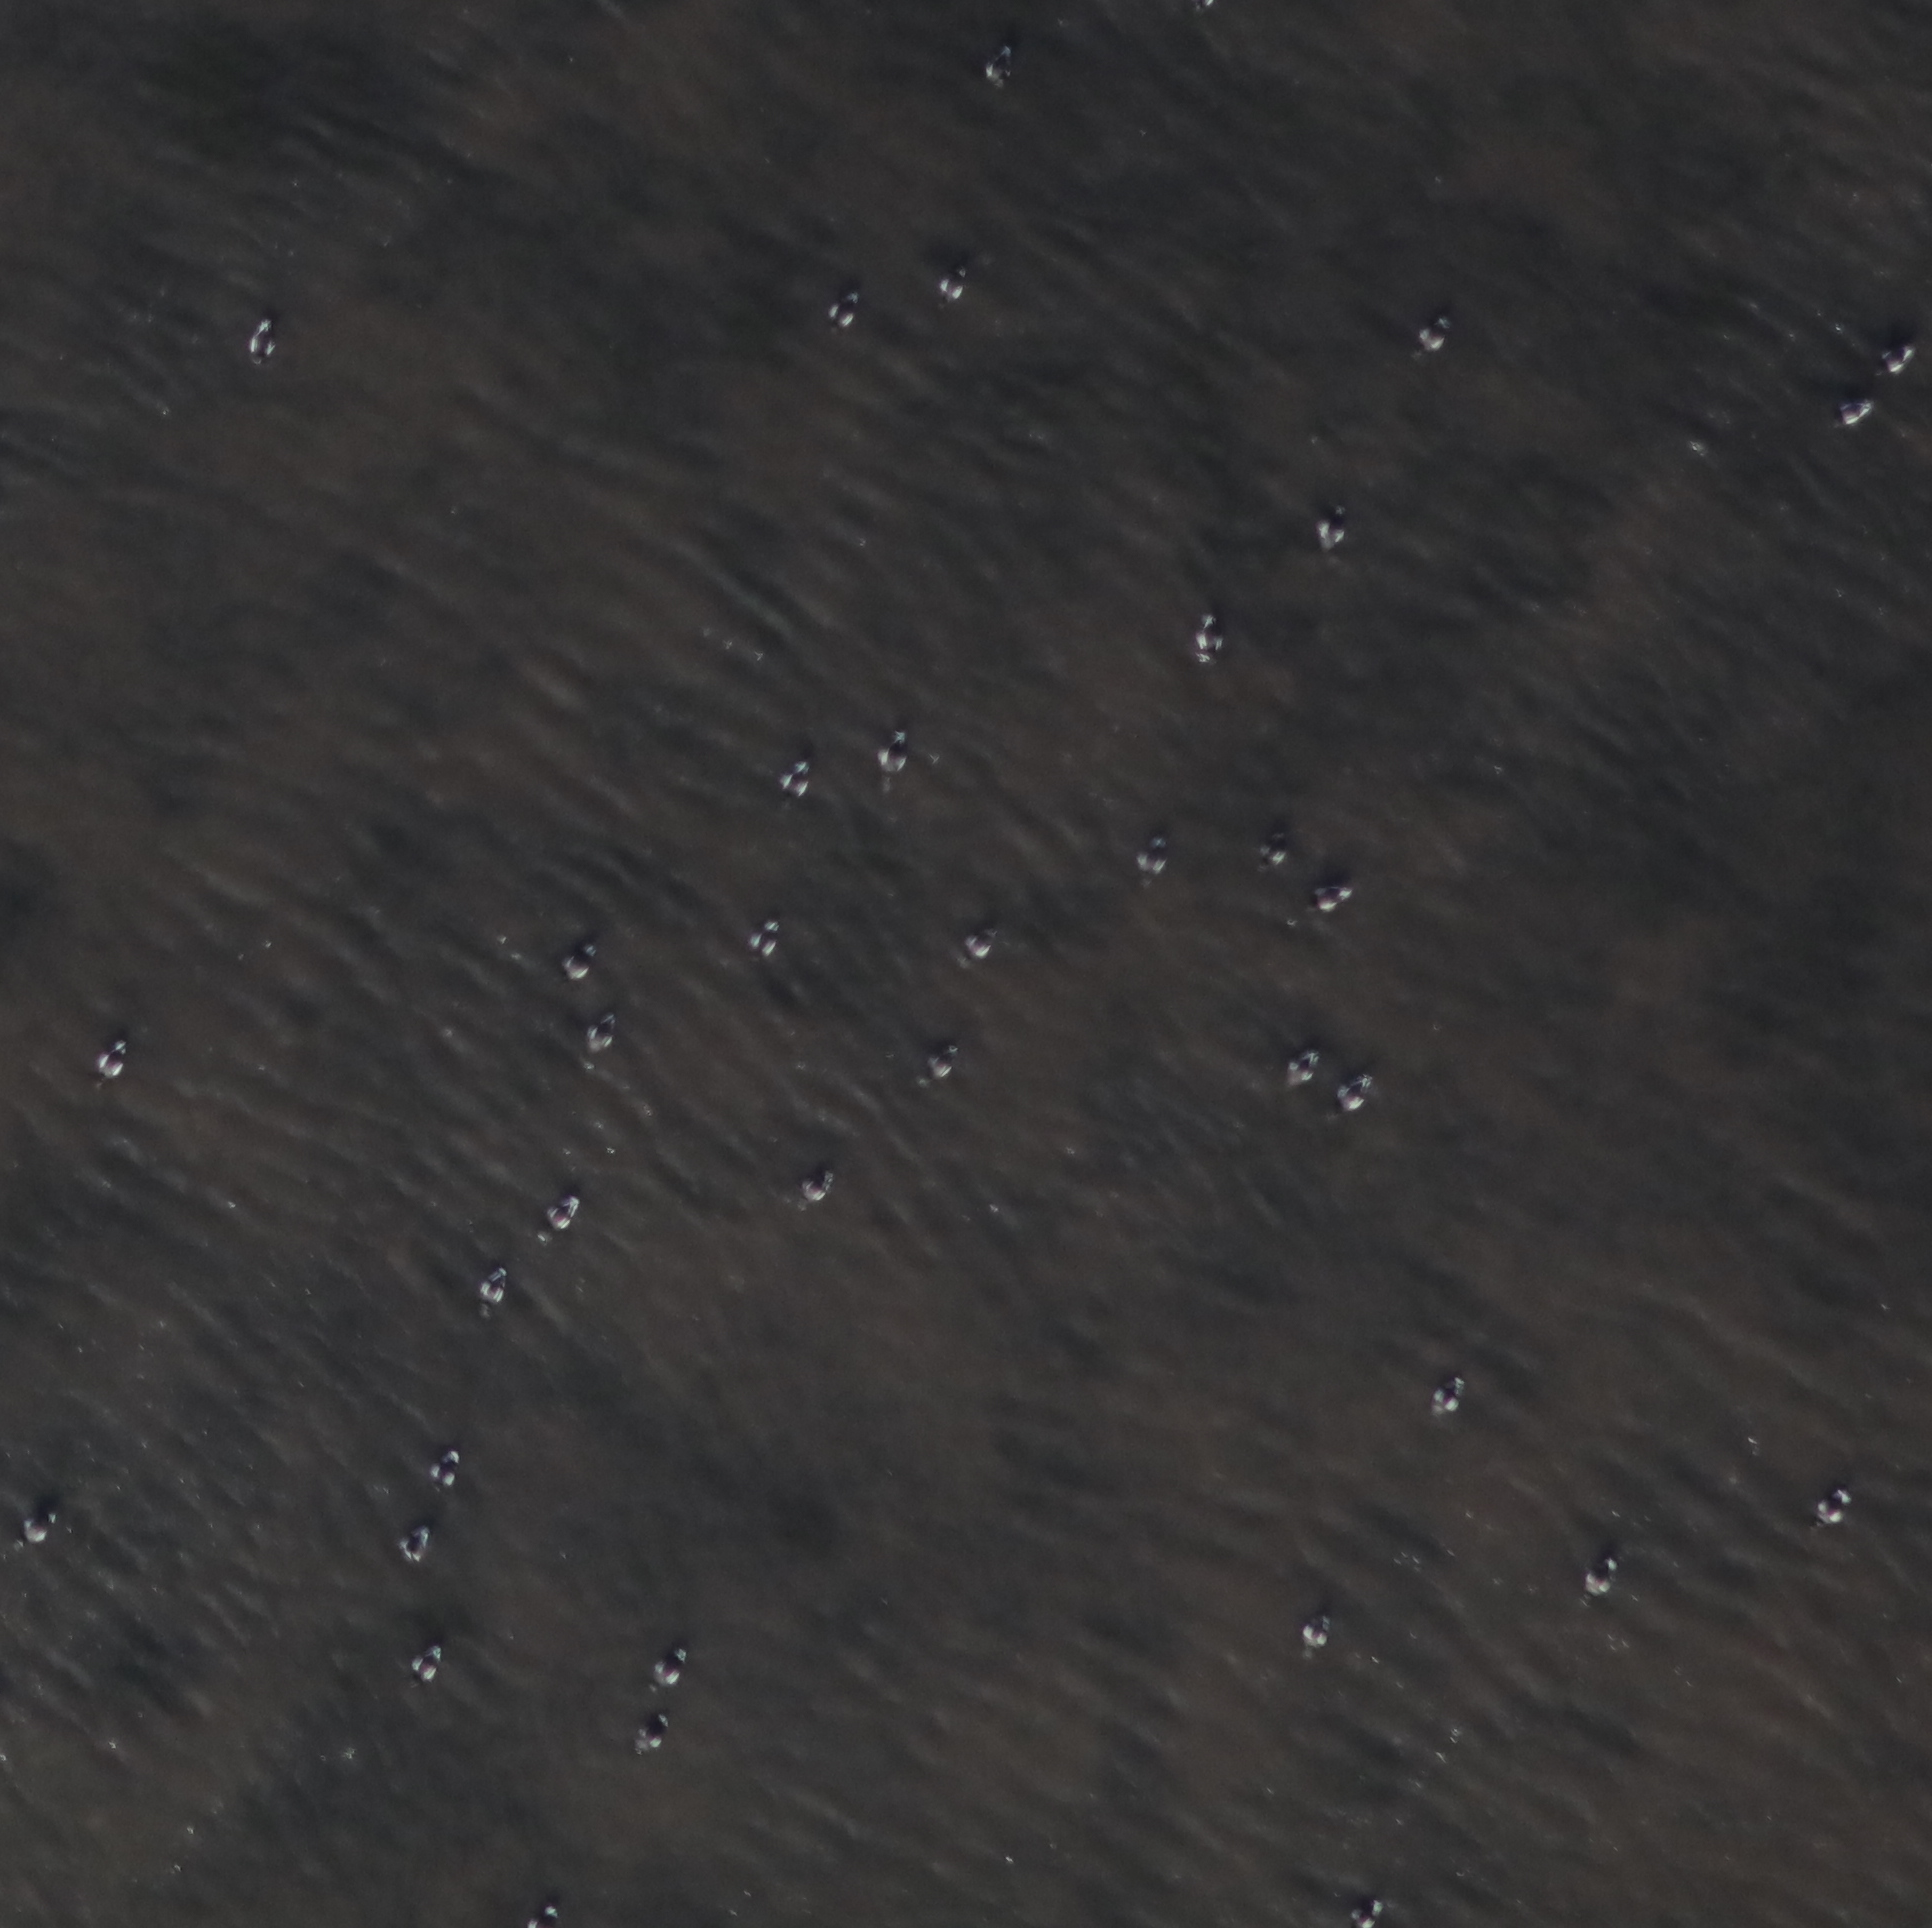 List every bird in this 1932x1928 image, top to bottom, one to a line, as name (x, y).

brant (999, 67)
brant (948, 275)
brant (840, 311)
brant (1432, 330)
brant (261, 341)
brant (1899, 360)
brant (1859, 411)
brant (1335, 530)
brant (1209, 633)
brant (894, 757)
brant (805, 780)
brant (1270, 850)
brant (1155, 858)
brant (1328, 897)
brant (766, 937)
brant (978, 937)
brant (575, 963)
brant (598, 1034)
brant (111, 1063)
brant (933, 1064)
brant (1298, 1075)
brant (1353, 1094)
brant (820, 1189)
brant (558, 1215)
brant (491, 1292)
brant (1445, 1411)
brant (442, 1470)
brant (1832, 1514)
brant (35, 1529)
brant (417, 1552)
brant (1604, 1585)
brant (1316, 1638)
brant (430, 1668)
brant (667, 1671)
brant (652, 1728)
brant (1366, 1914)